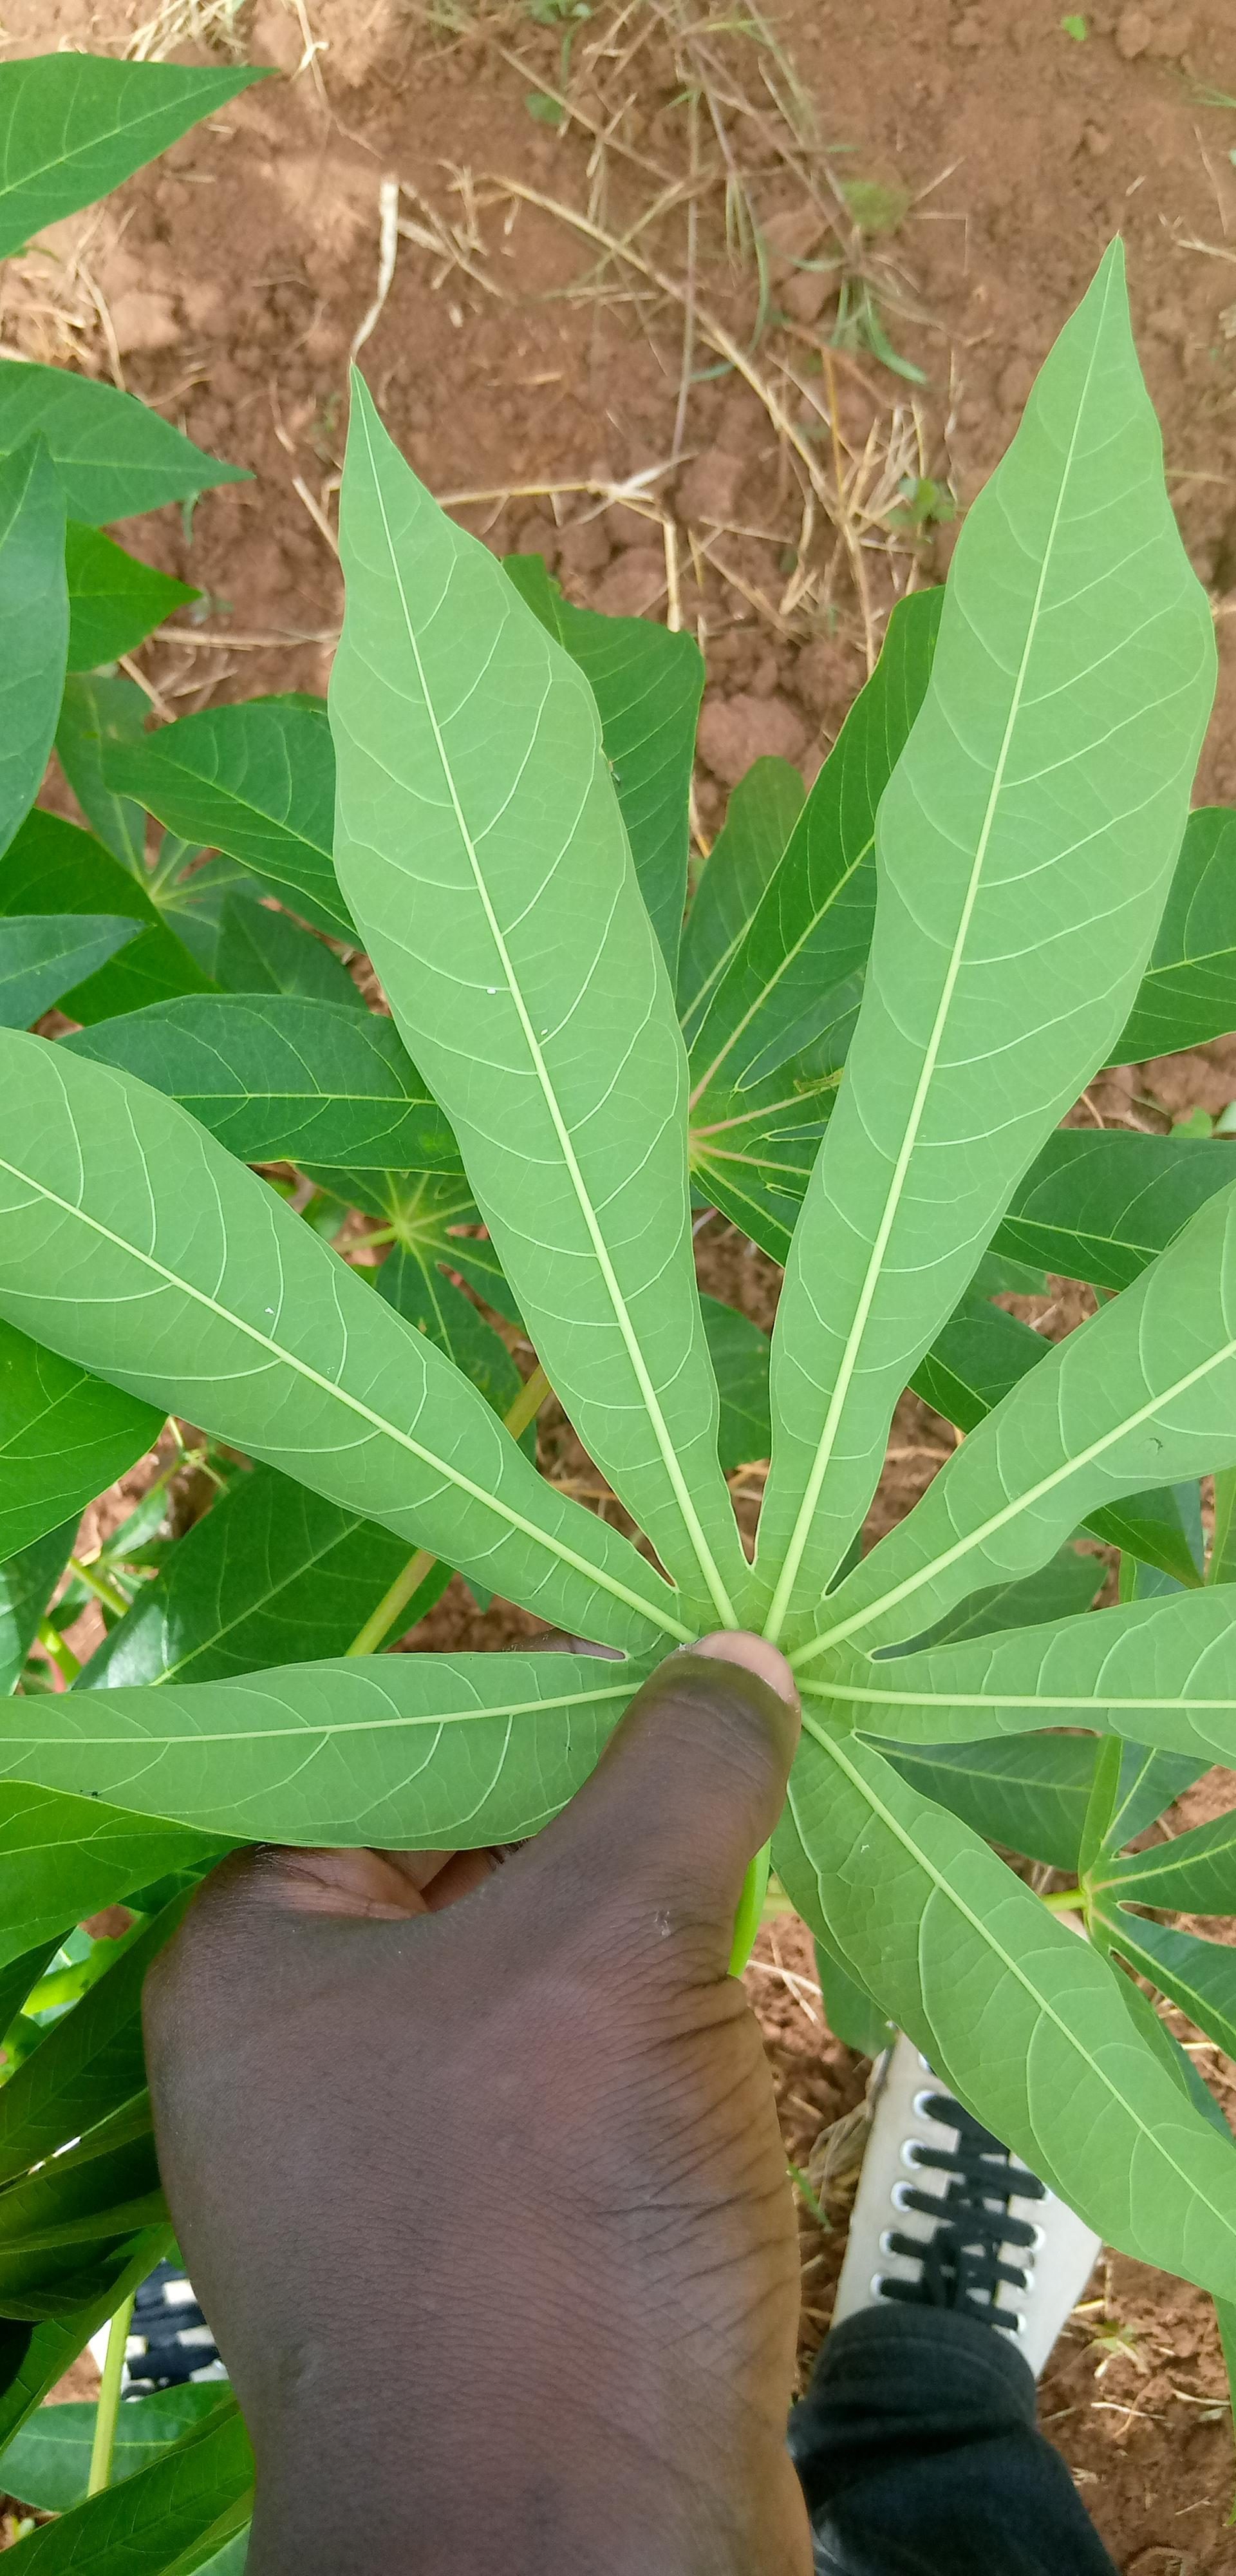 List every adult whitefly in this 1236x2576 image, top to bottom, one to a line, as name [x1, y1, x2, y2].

whitefly [484, 987, 497, 995]
whitefly [539, 1026, 550, 1038]
whitefly [263, 1304, 276, 1318]
whitefly [859, 1844, 871, 1853]